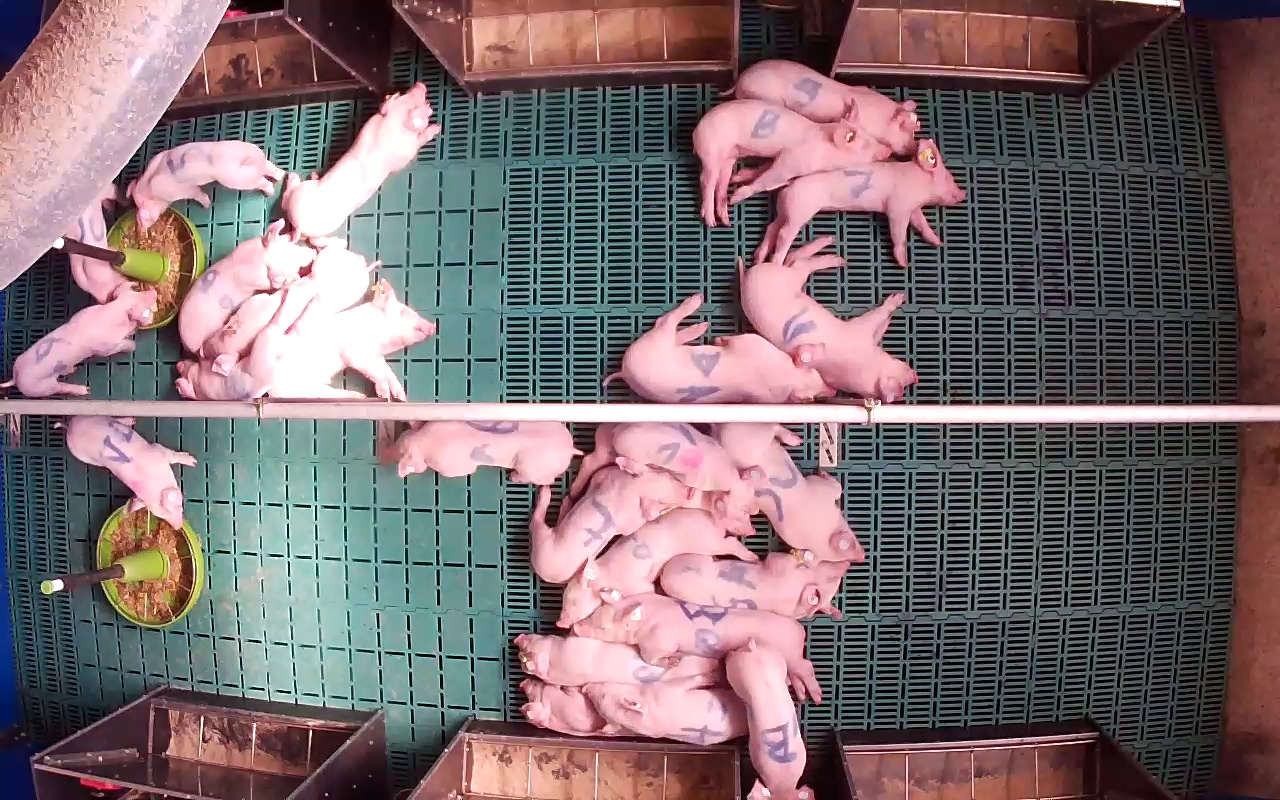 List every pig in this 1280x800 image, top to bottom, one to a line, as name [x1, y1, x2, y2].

pig [718, 57, 924, 158]
pig [281, 82, 442, 244]
pig [690, 97, 894, 228]
pig [754, 138, 968, 268]
pig [125, 139, 287, 231]
pig [66, 184, 130, 304]
pig [175, 219, 319, 354]
pig [199, 236, 384, 377]
pig [738, 236, 921, 405]
pig [175, 278, 324, 408]
pig [267, 278, 437, 400]
pig [2, 282, 159, 398]
pig [600, 290, 838, 403]
pig [53, 415, 197, 530]
pig [382, 420, 587, 485]
pig [557, 422, 757, 539]
pig [710, 422, 868, 571]
pig [613, 423, 770, 527]
pig [528, 455, 699, 585]
pig [556, 506, 759, 629]
pig [660, 551, 851, 620]
pig [572, 587, 825, 705]
pig [513, 633, 726, 686]
pig [725, 635, 814, 798]
pig [581, 670, 751, 745]
pig [518, 675, 608, 736]